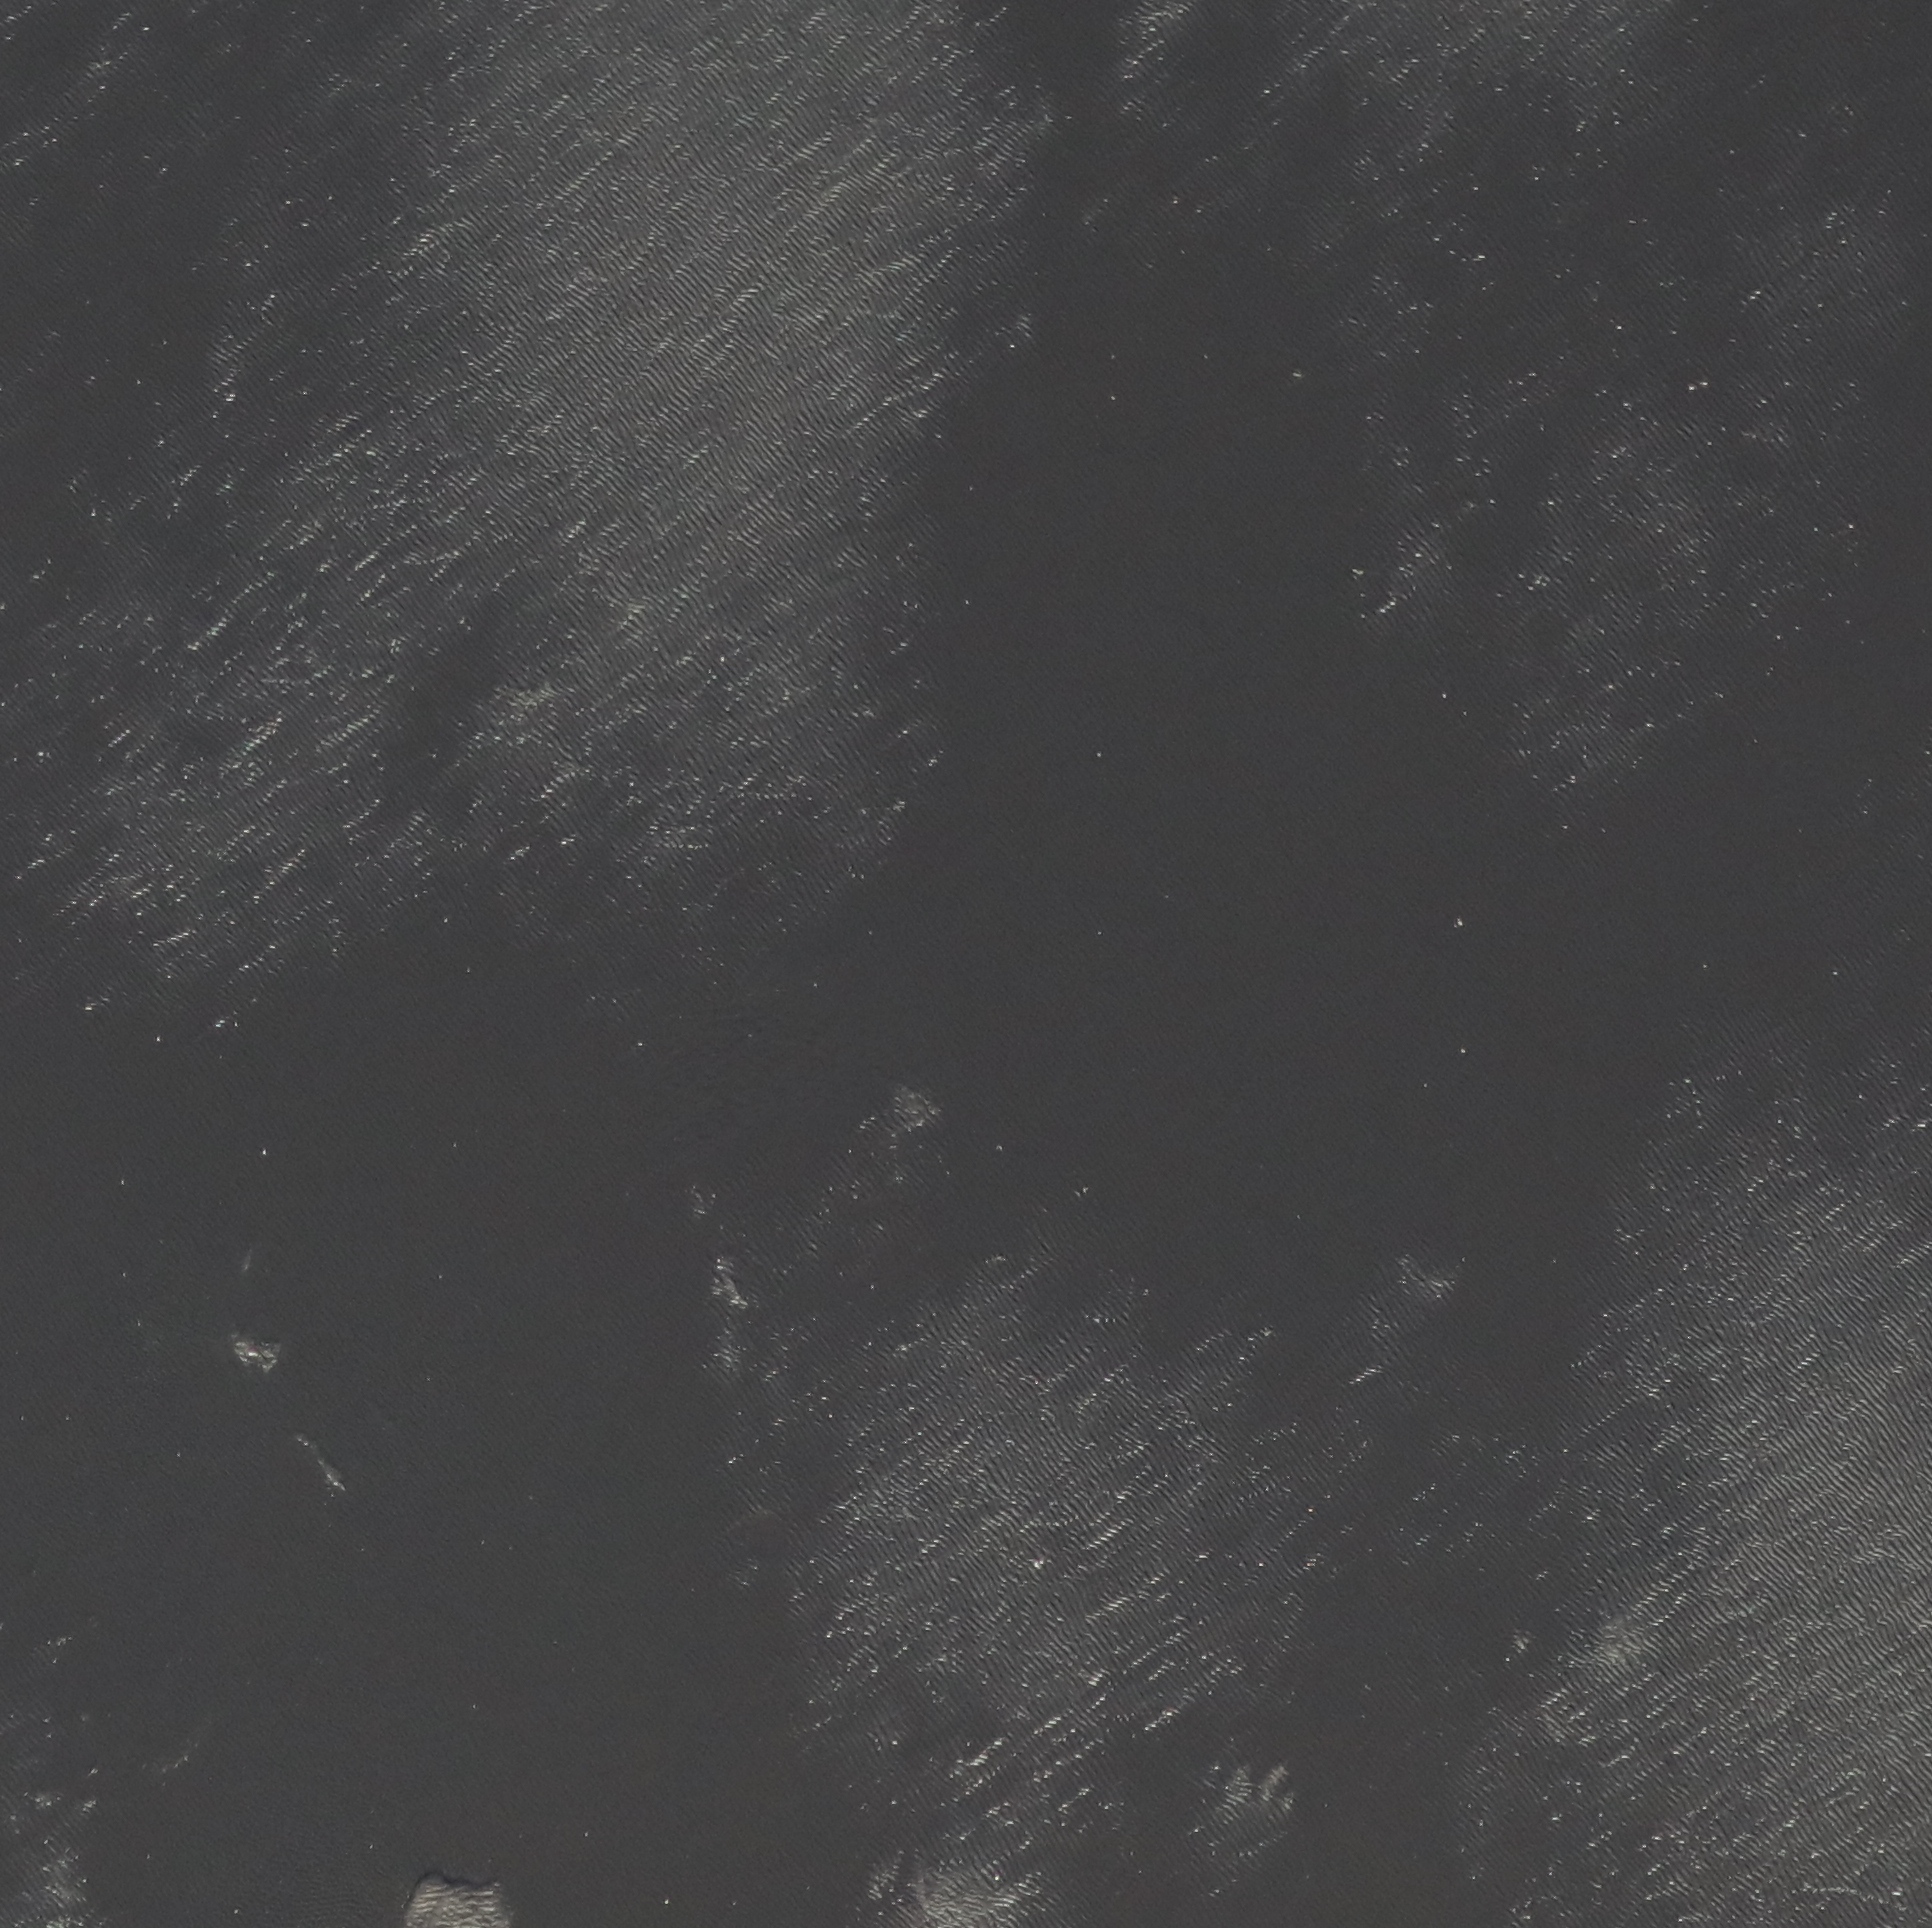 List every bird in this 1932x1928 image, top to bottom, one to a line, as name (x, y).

None